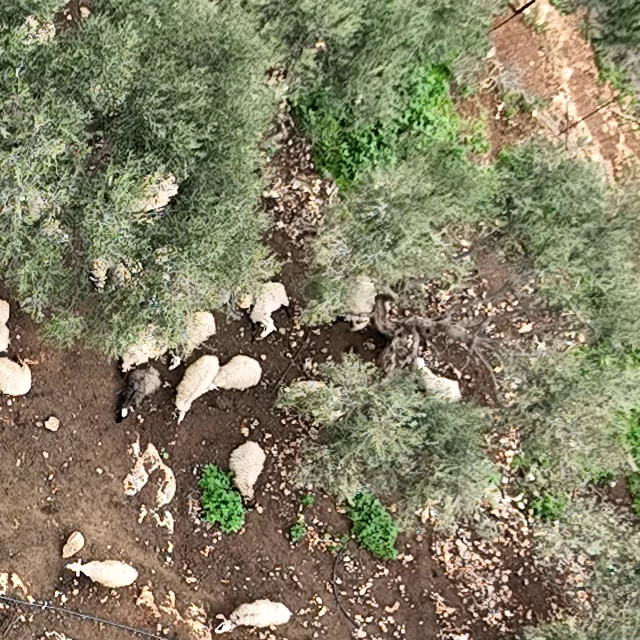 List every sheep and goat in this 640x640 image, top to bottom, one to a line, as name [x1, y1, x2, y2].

sheep [8, 15, 54, 58]
sheep [124, 177, 179, 217]
sheep [92, 248, 143, 288]
sheep [349, 271, 374, 336]
sheep [0, 277, 9, 322]
sheep [253, 279, 288, 341]
sheep [0, 299, 8, 350]
sheep [167, 312, 216, 371]
sheep [114, 323, 168, 371]
sheep [0, 342, 31, 394]
sheep [172, 353, 218, 425]
sheep [409, 354, 461, 405]
sheep [209, 356, 262, 393]
sheep [114, 365, 163, 421]
sheep [278, 380, 346, 417]
sheep [229, 441, 266, 502]
sheep [63, 560, 138, 591]
sheep [211, 598, 291, 632]